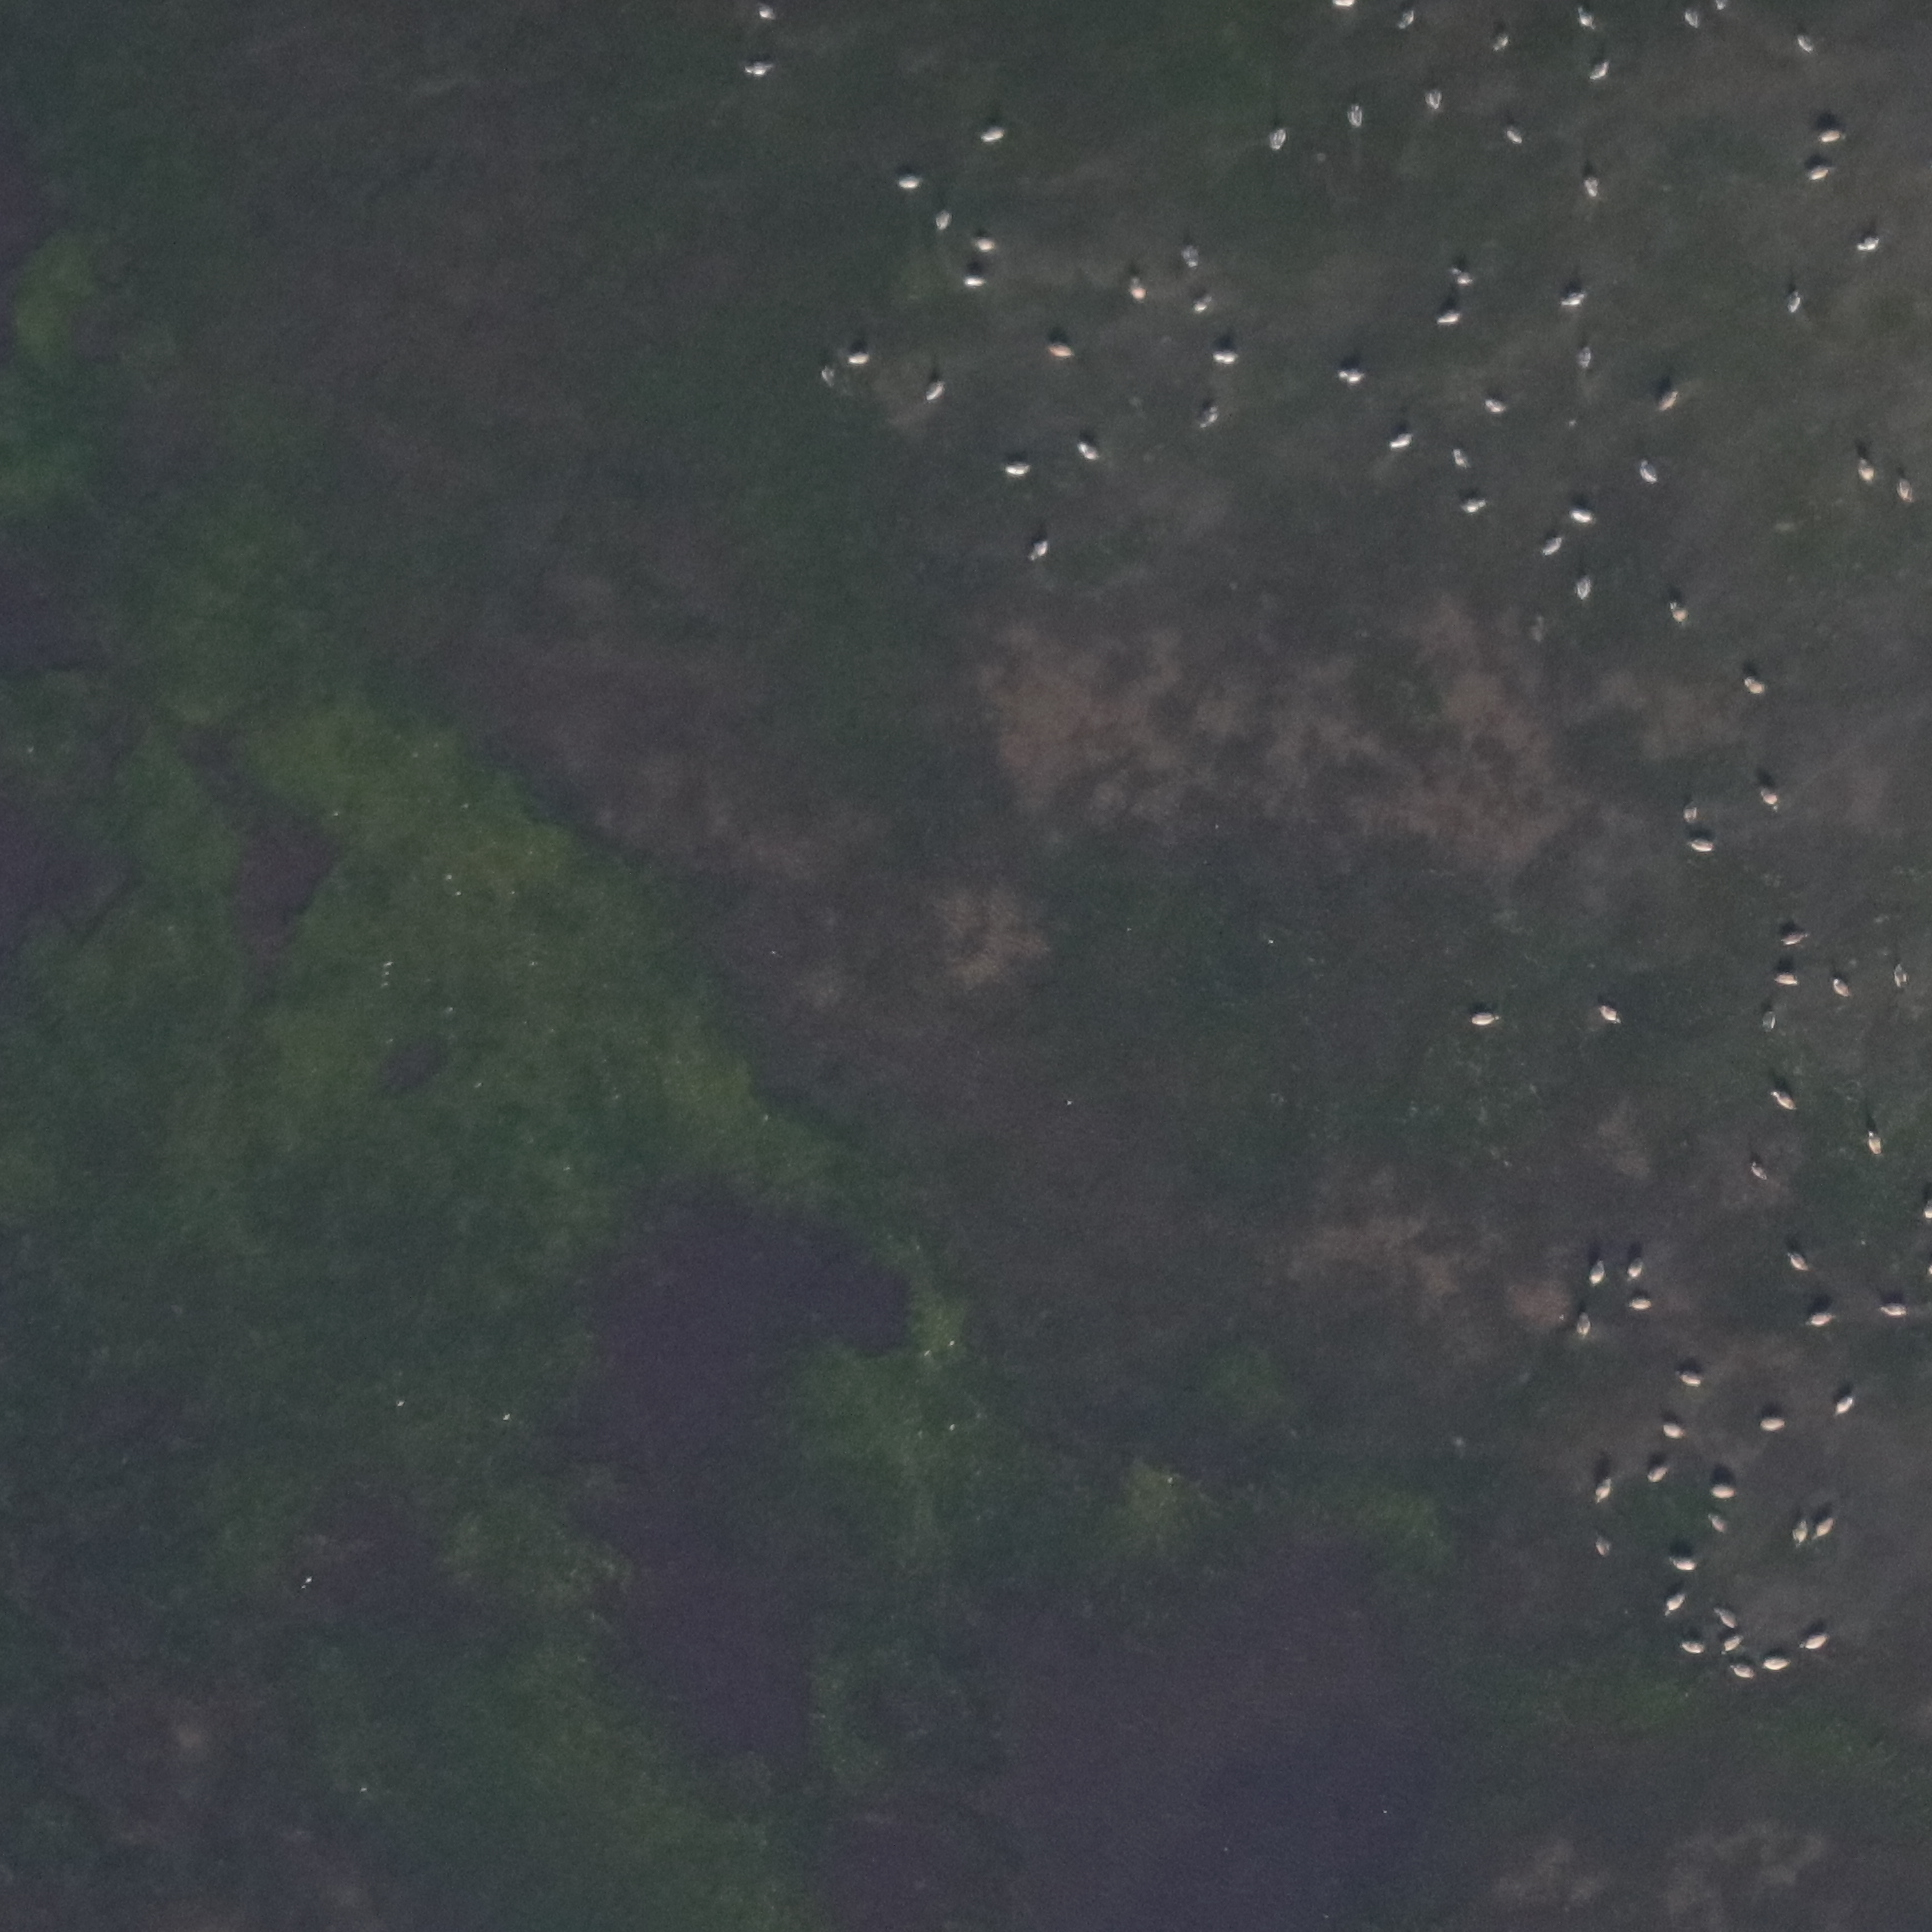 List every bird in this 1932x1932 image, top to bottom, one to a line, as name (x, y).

brant (1690, 14)
brant (765, 15)
brant (1407, 18)
brant (1585, 18)
brant (1499, 41)
brant (1804, 44)
brant (757, 68)
brant (1599, 69)
brant (1433, 98)
brant (1354, 117)
brant (992, 133)
brant (1515, 134)
Canada goose (1832, 134)
brant (1276, 137)
Canada goose (1820, 172)
brant (909, 181)
brant (1591, 184)
brant (946, 219)
brant (1870, 243)
brant (1190, 254)
brant (1464, 277)
brant (975, 280)
brant (1138, 290)
brant (1575, 298)
brant (1793, 301)
brant (1202, 303)
brant (1449, 318)
Canada goose (1061, 350)
brant (1228, 355)
brant (860, 356)
brant (1583, 357)
brant (828, 374)
brant (1350, 375)
brant (934, 392)
Canada goose (1667, 399)
brant (1495, 406)
brant (1209, 416)
brant (1402, 439)
brant (1088, 450)
brant (1461, 455)
brant (1018, 468)
Canada goose (1865, 469)
brant (1648, 470)
Canada goose (1904, 489)
brant (1473, 504)
brant (1582, 514)
brant (1551, 546)
brant (1039, 549)
brant (1584, 589)
brant (1676, 607)
brant (1760, 687)
Canada goose (1770, 797)
Canada goose (1691, 813)
Canada goose (1702, 845)
Canada goose (1793, 939)
brant (1901, 976)
Canada goose (1786, 977)
Canada goose (1842, 987)
Canada goose (1608, 1014)
Canada goose (1484, 1018)
Canada goose (1767, 1024)
Canada goose (1783, 1098)
Canada goose (1883, 1141)
Canada goose (1763, 1166)
Canada goose (1930, 1211)
Canada goose (1802, 1258)
Canada goose (1635, 1268)
Canada goose (1603, 1273)
Canada goose (1640, 1302)
Canada goose (1894, 1309)
Canada goose (1821, 1319)
Canada goose (1577, 1328)
Canada goose (1691, 1376)
Canada goose (1850, 1410)
Canada goose (1772, 1423)
Canada goose (1673, 1428)
Canada goose (1656, 1471)
Canada goose (1603, 1490)
Canada goose (1724, 1490)
Canada goose (1720, 1529)
Canada goose (1800, 1530)
Canada goose (1829, 1534)
Canada goose (1603, 1545)
Canada goose (1685, 1563)
Canada goose (1675, 1602)
Canada goose (1727, 1618)
Canada goose (1814, 1640)
Canada goose (1694, 1646)
Canada goose (1735, 1647)
Canada goose (1777, 1662)
Canada goose (1742, 1669)